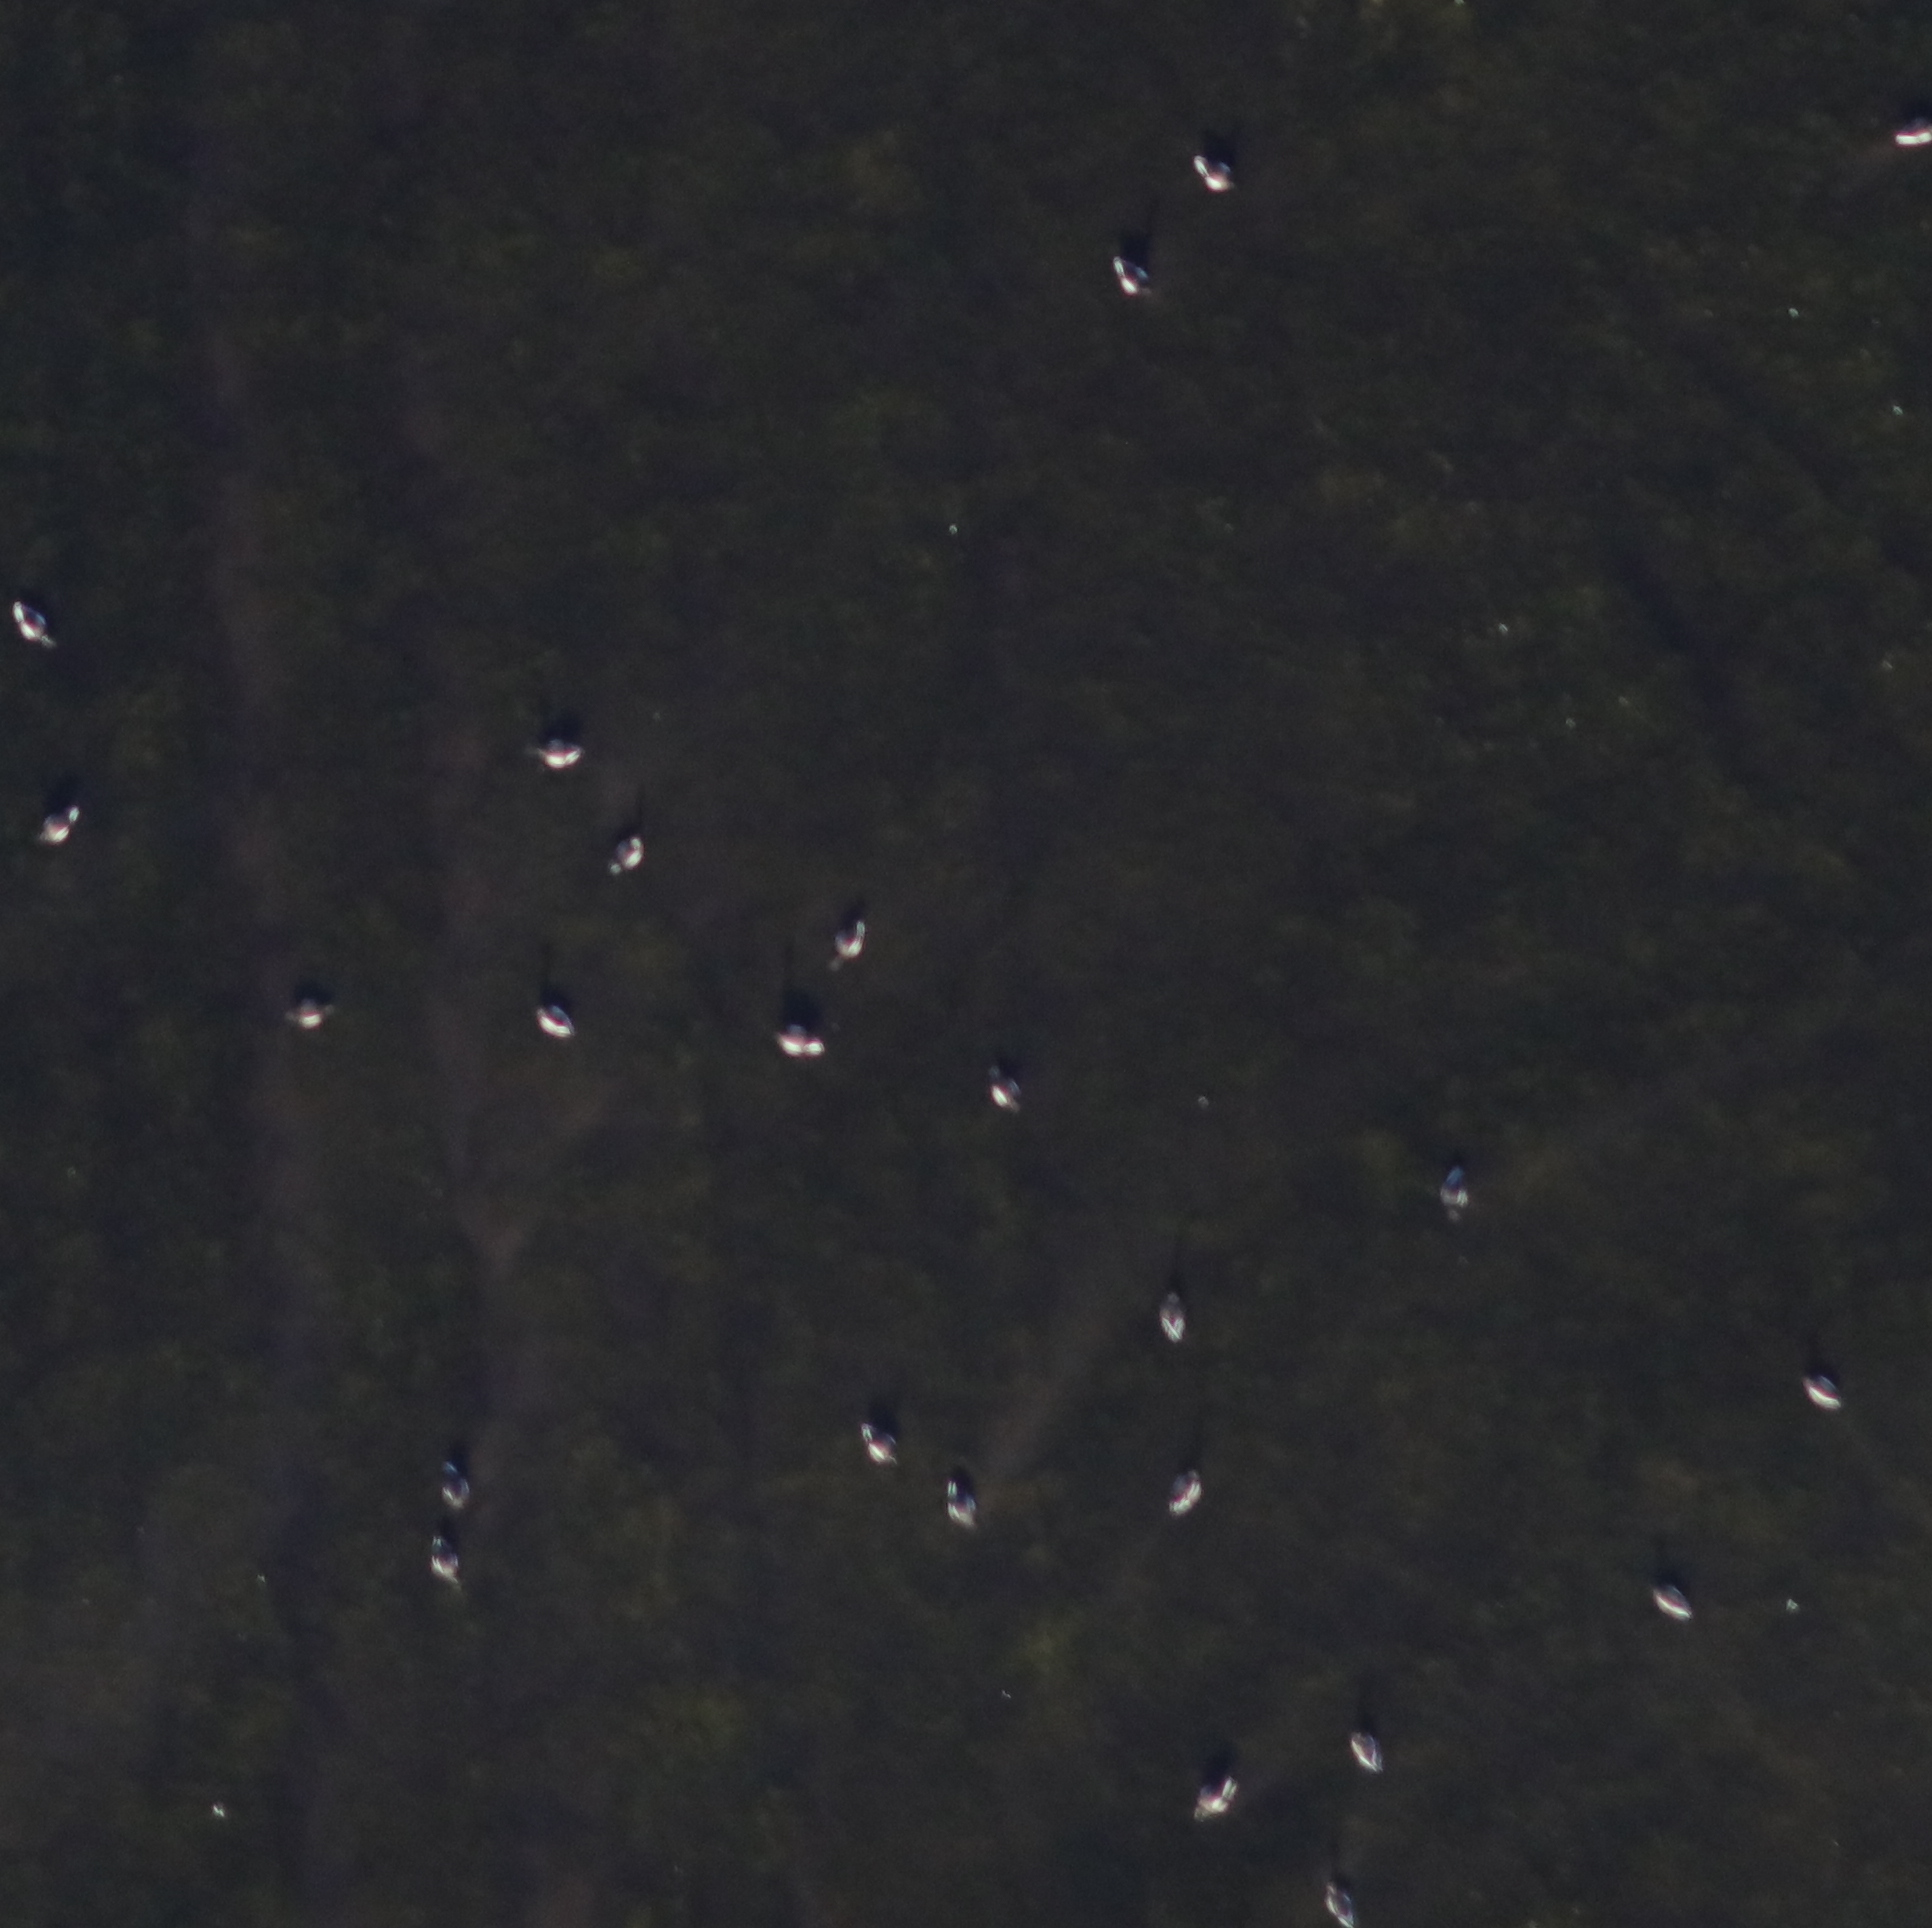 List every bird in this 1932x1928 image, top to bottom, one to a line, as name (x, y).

brant (1916, 132)
brant (1218, 174)
brant (1134, 279)
brant (31, 627)
brant (558, 751)
brant (57, 825)
brant (633, 849)
brant (848, 943)
brant (311, 1014)
brant (554, 1020)
brant (798, 1036)
brant (1004, 1089)
brant (1465, 1191)
brant (1173, 1315)
brant (1822, 1388)
brant (881, 1442)
brant (456, 1488)
brant (1188, 1494)
brant (963, 1503)
brant (442, 1560)
brant (1673, 1597)
brant (1367, 1747)
brant (1212, 1809)
brant (1343, 1902)